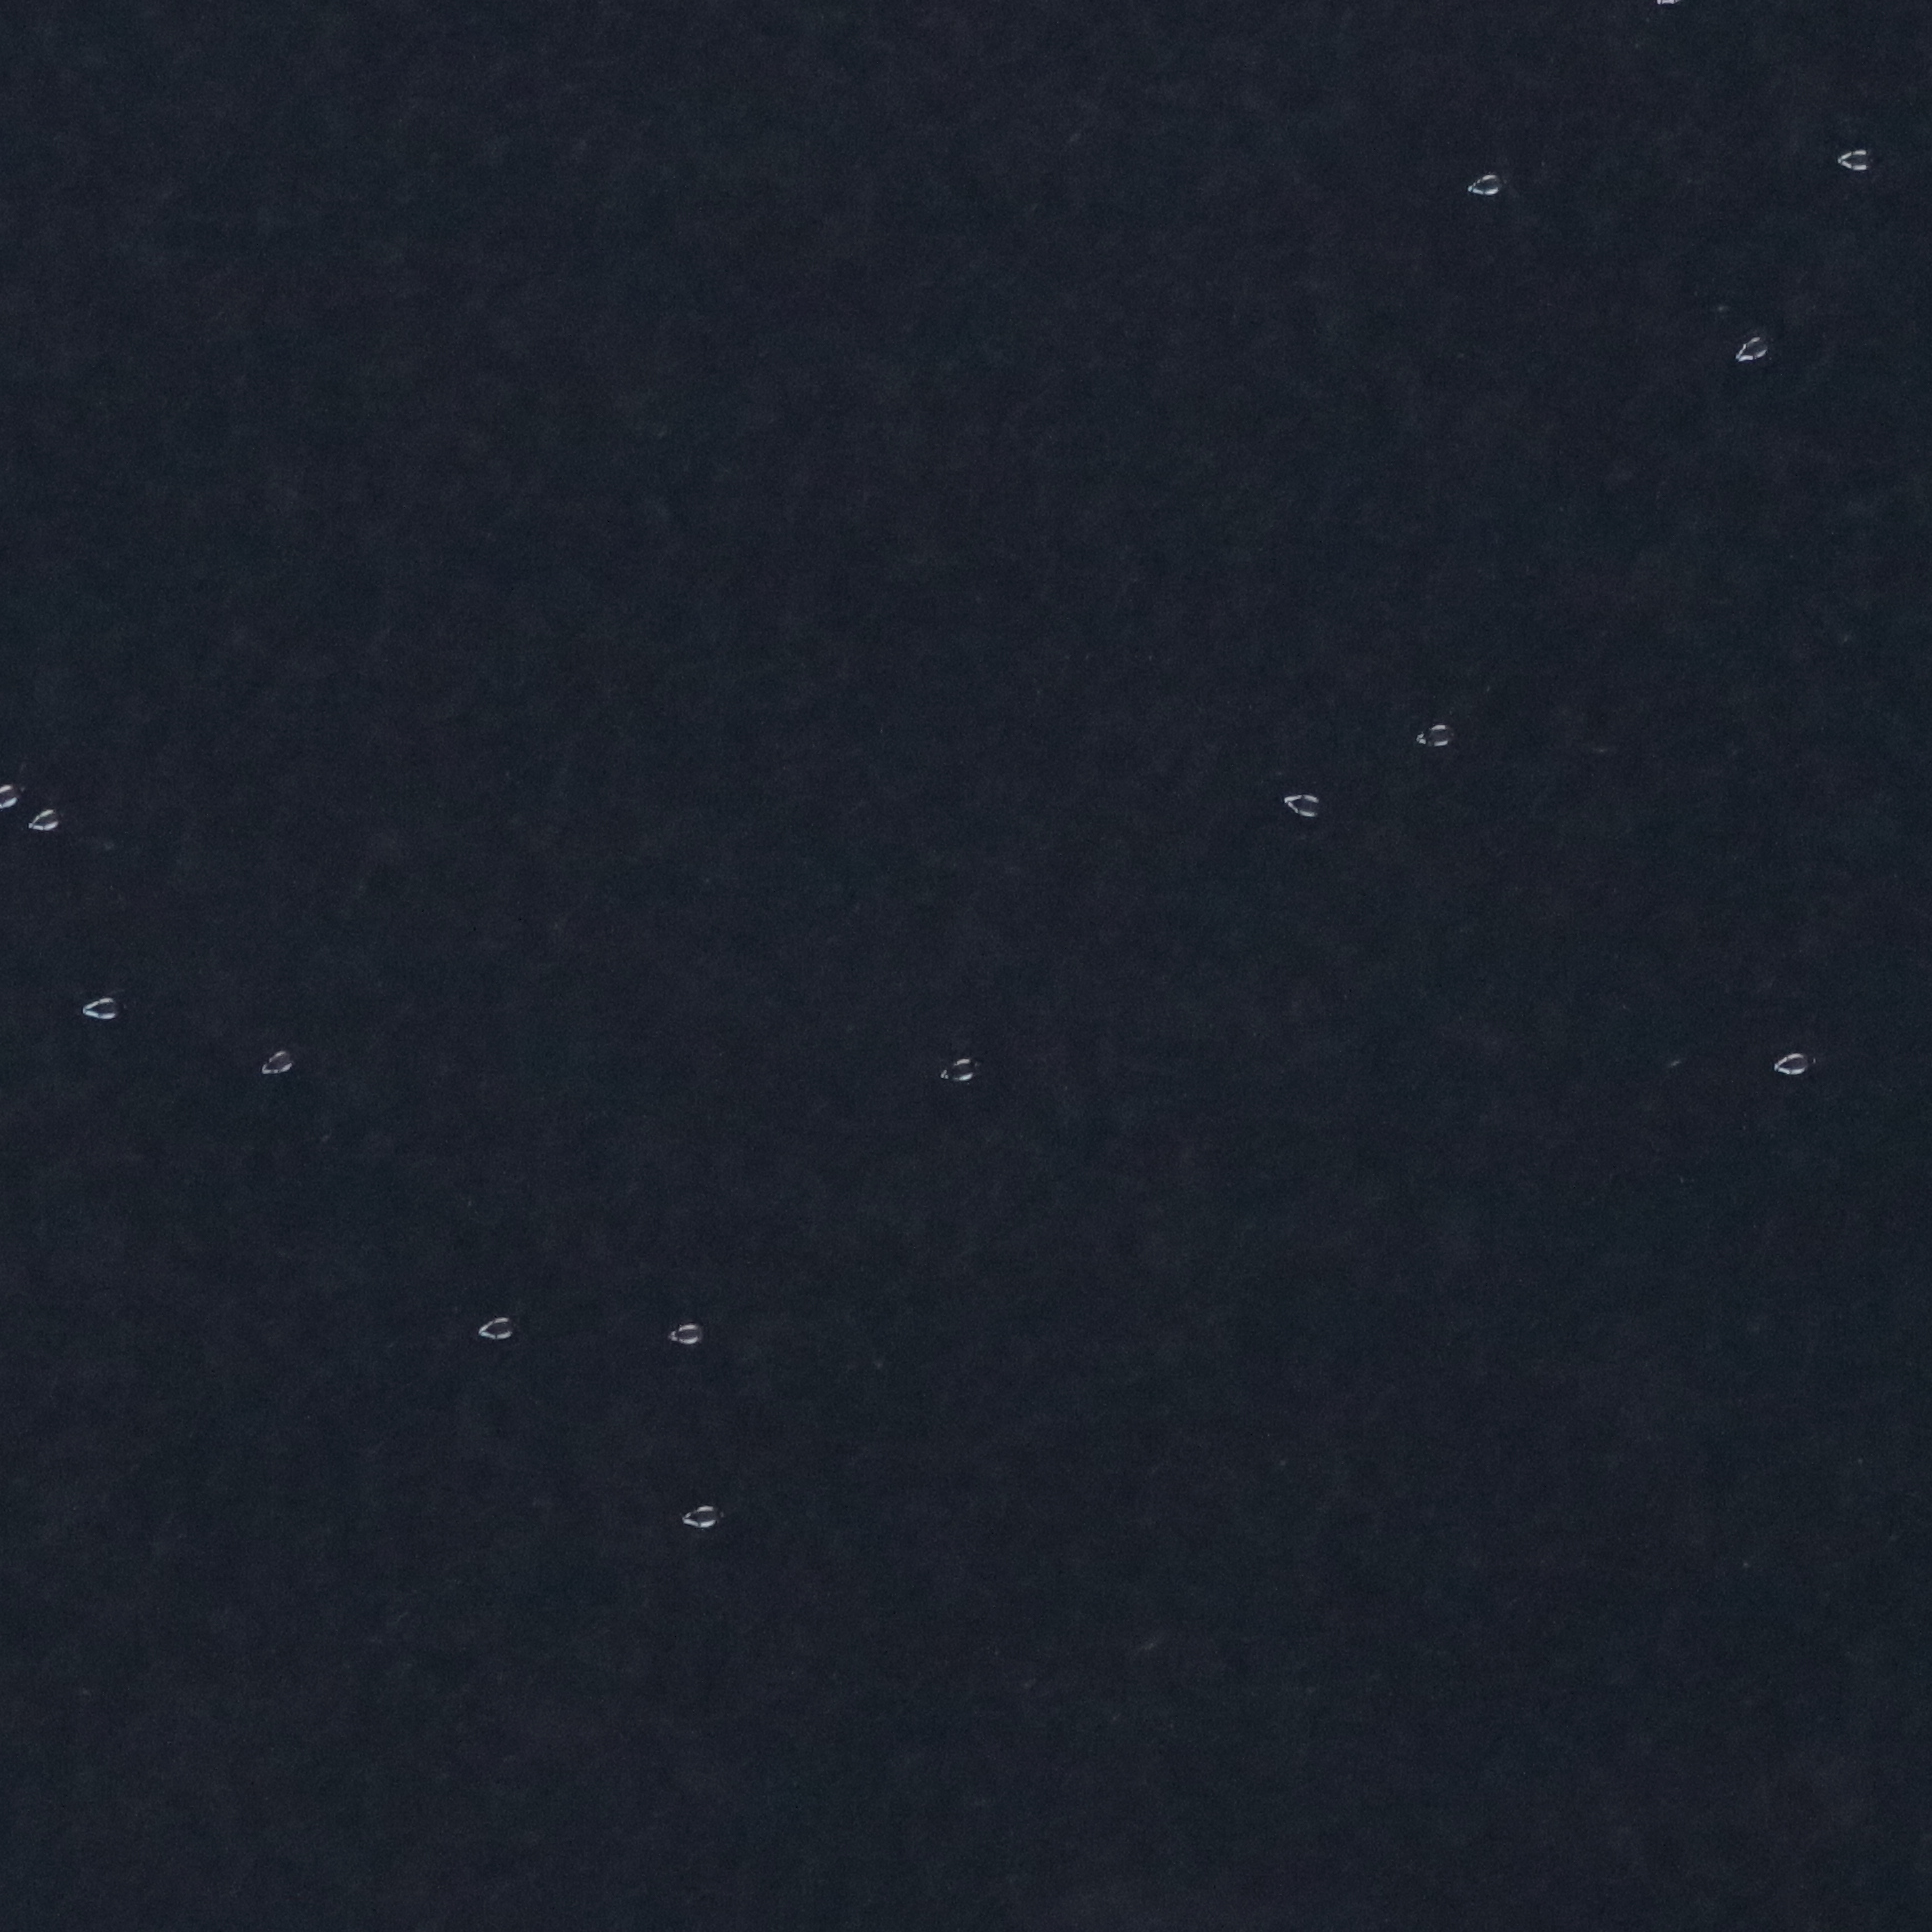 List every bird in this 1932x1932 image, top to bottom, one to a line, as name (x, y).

brant (1858, 161)
brant (1487, 183)
brant (1755, 347)
brant (1438, 737)
brant (4, 797)
brant (1307, 806)
brant (48, 821)
brant (105, 1008)
brant (279, 1061)
brant (1795, 1064)
brant (960, 1070)
brant (499, 1328)
brant (689, 1332)
brant (703, 1517)